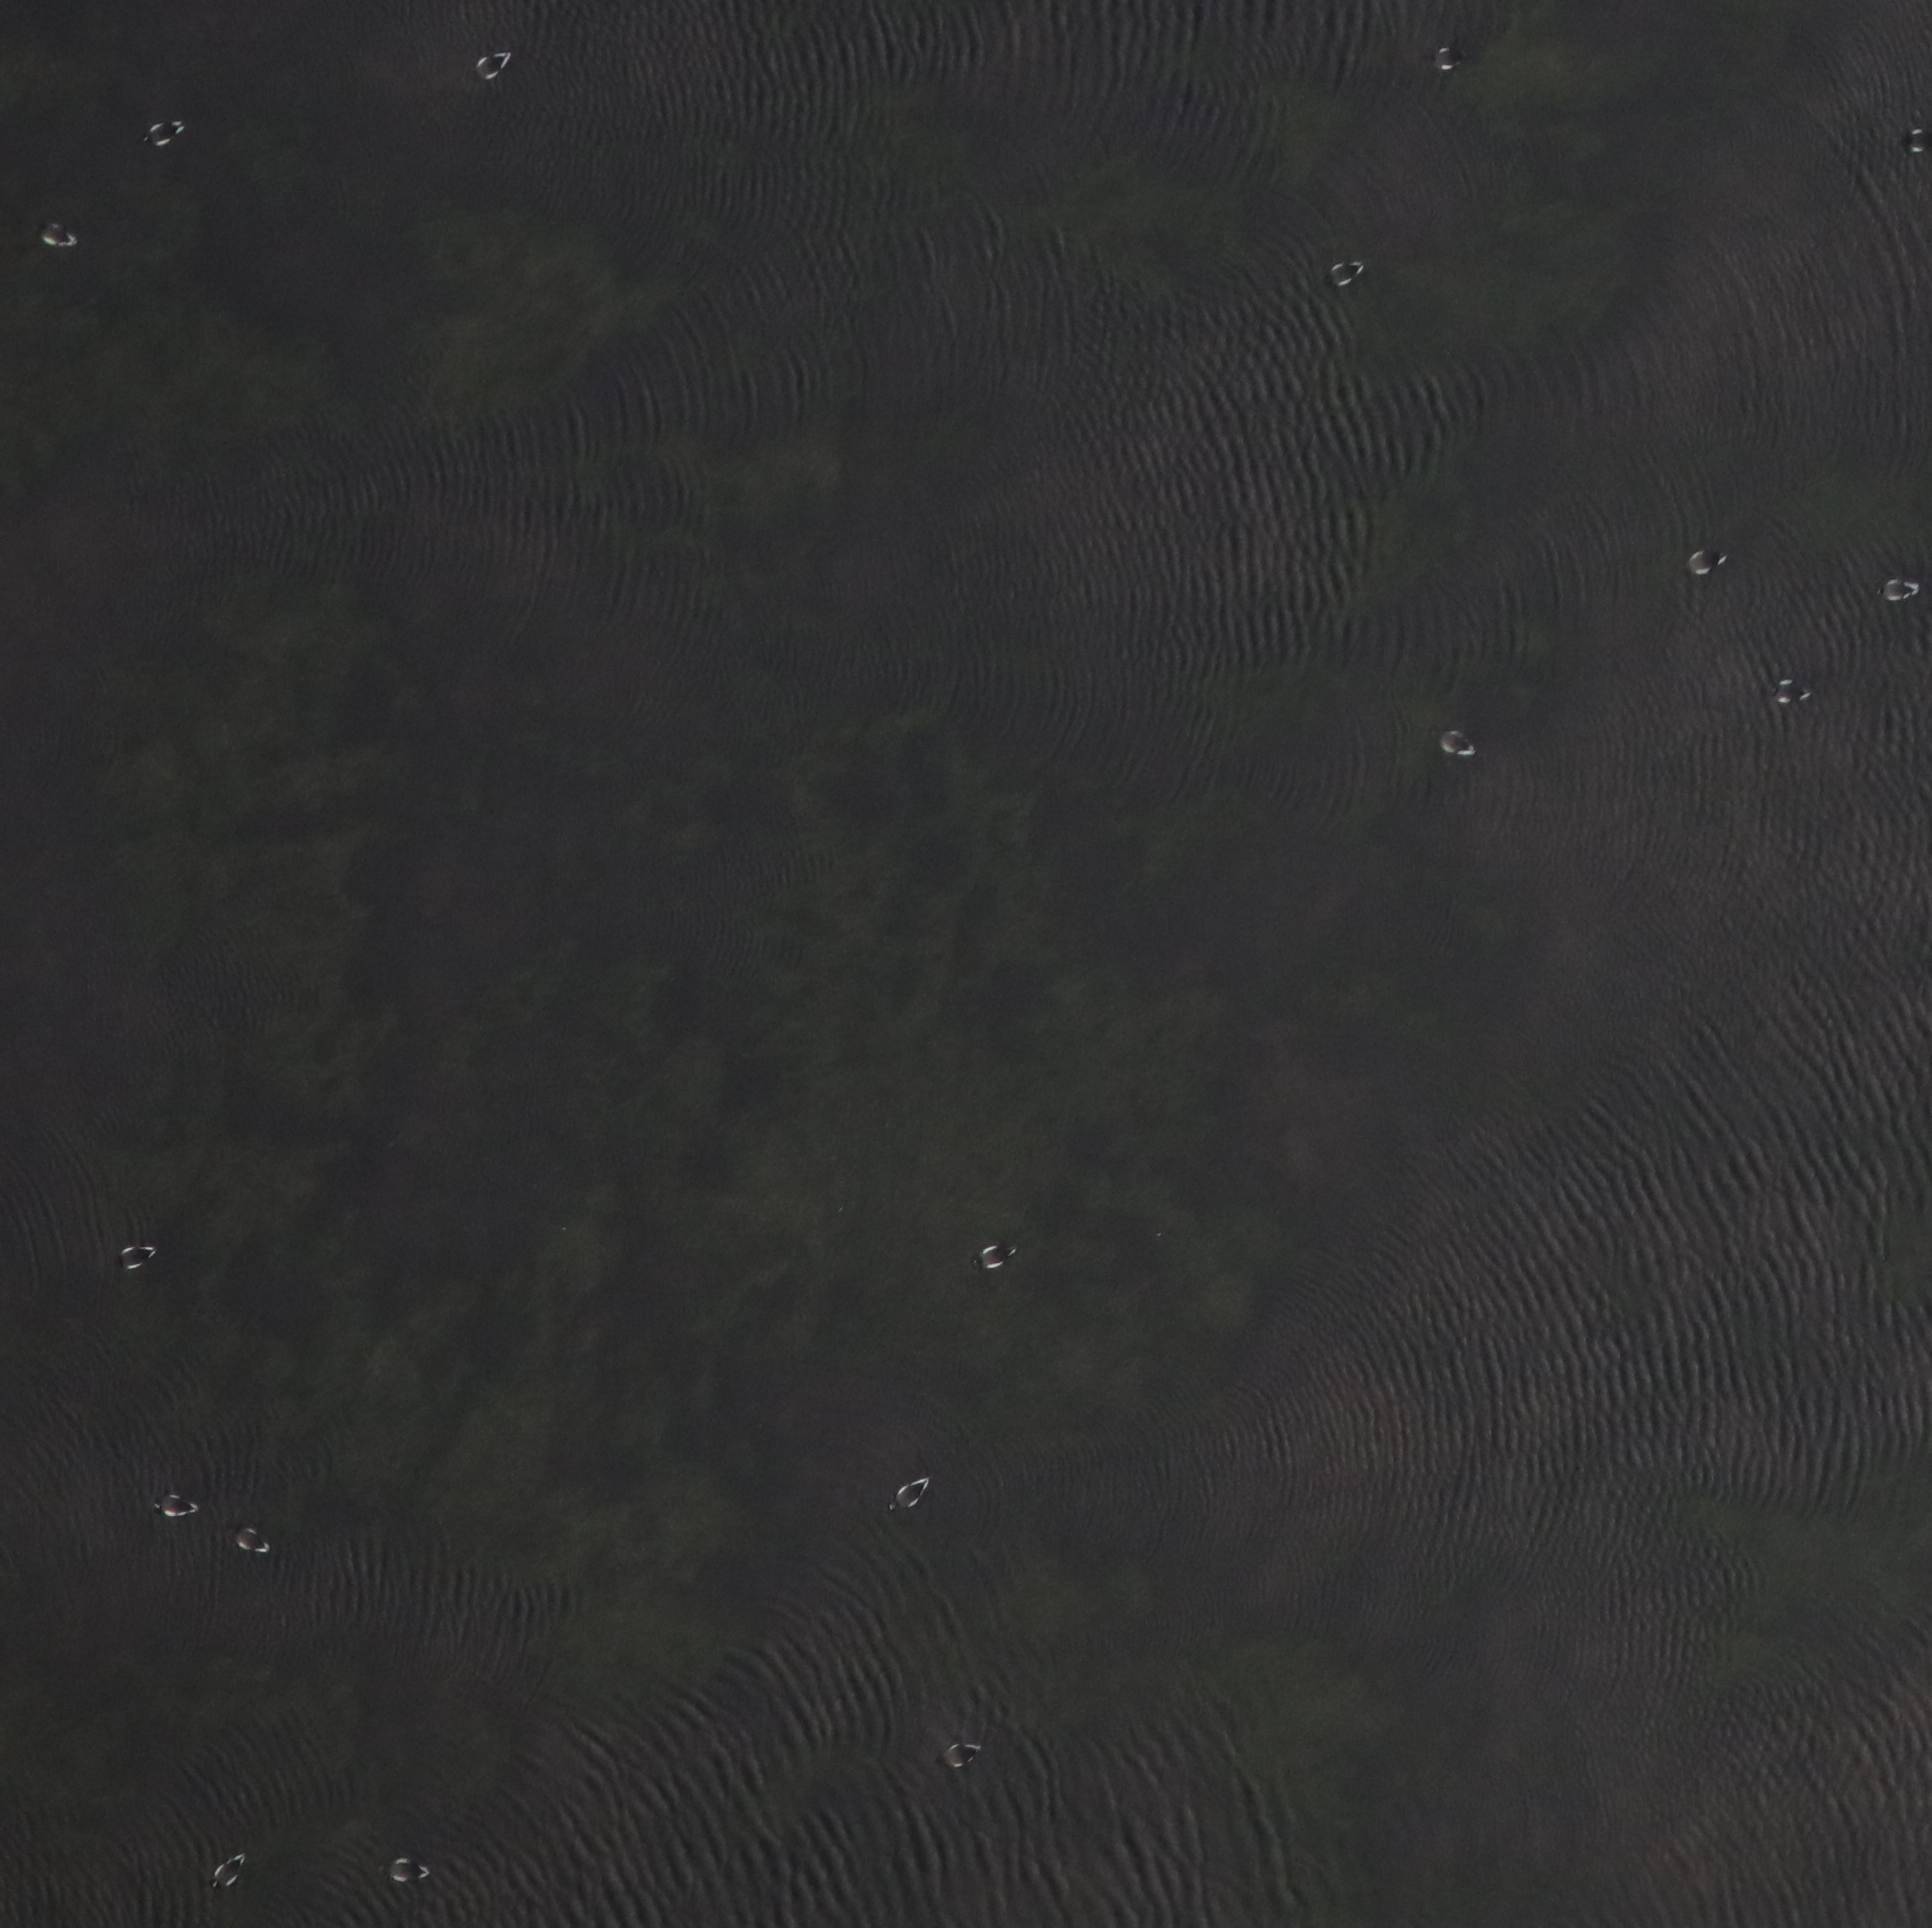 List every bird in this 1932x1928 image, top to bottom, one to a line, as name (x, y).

brant (1446, 56)
brant (492, 63)
brant (164, 137)
brant (1918, 139)
brant (54, 236)
brant (1344, 275)
brant (1703, 562)
brant (1895, 589)
brant (1788, 694)
brant (1456, 744)
brant (134, 1254)
brant (994, 1258)
brant (910, 1494)
brant (176, 1504)
brant (251, 1540)
brant (958, 1756)
brant (227, 1872)
brant (406, 1872)